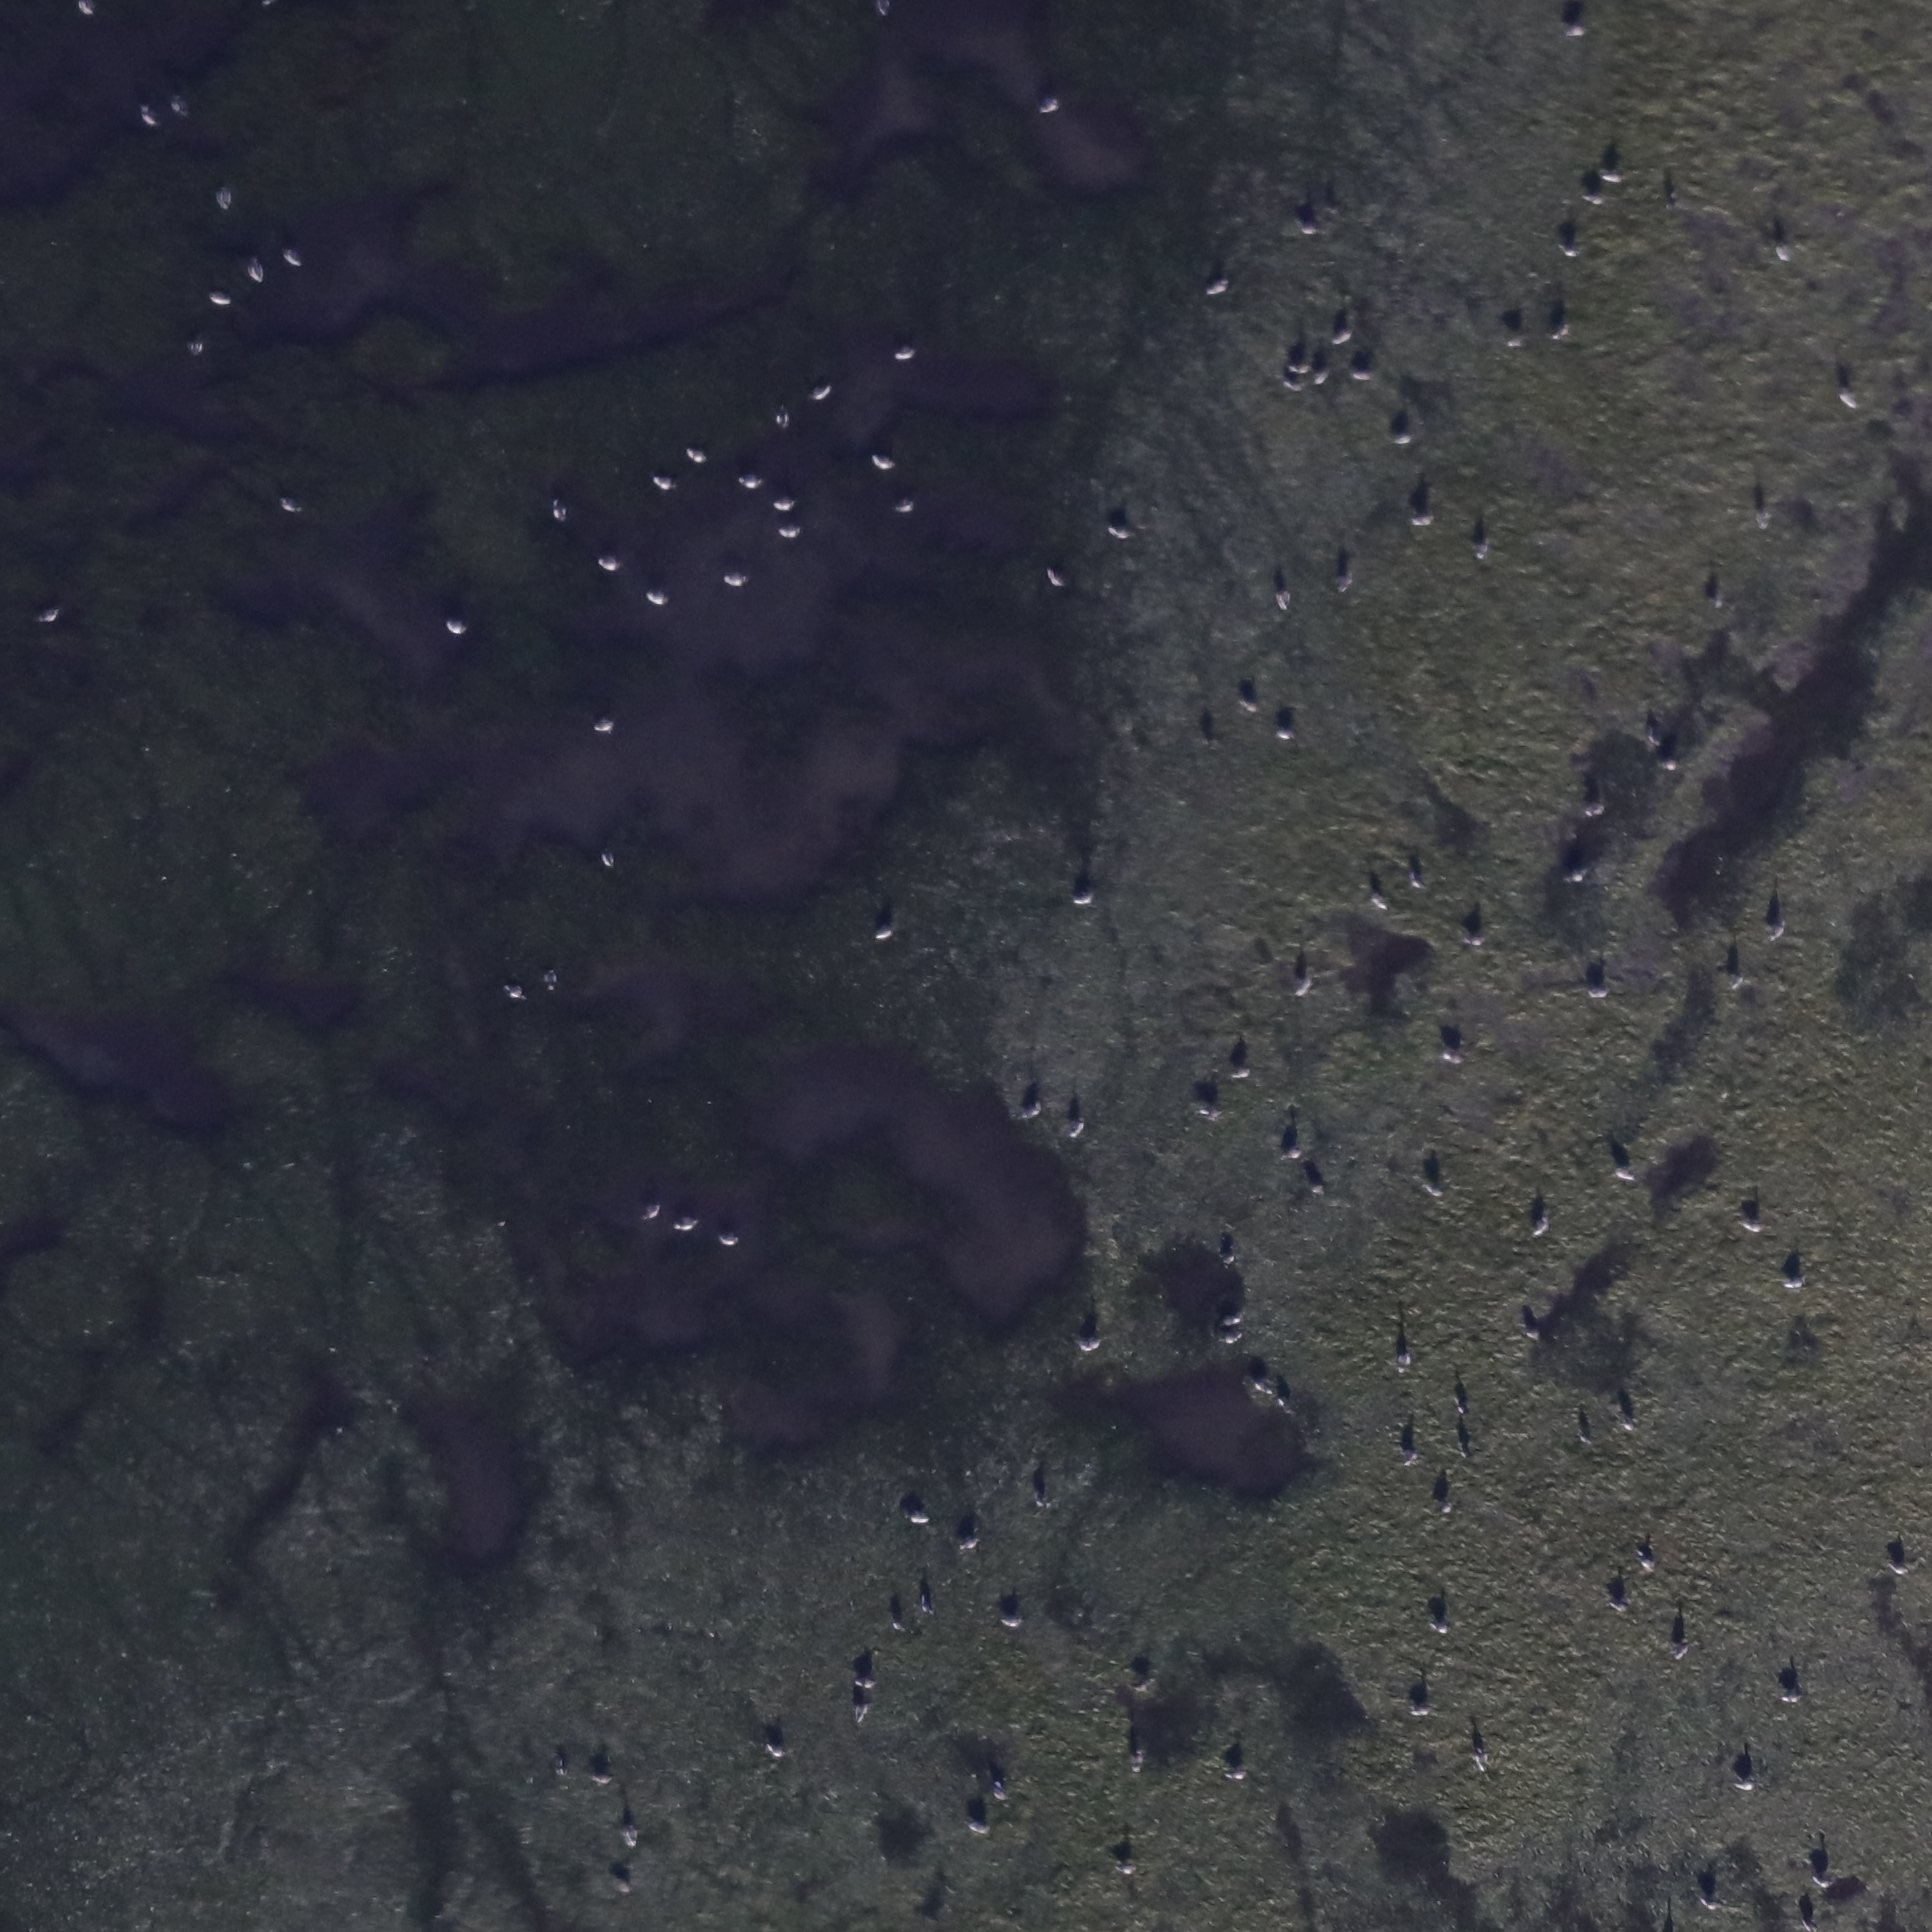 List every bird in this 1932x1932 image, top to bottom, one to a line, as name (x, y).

brant (96, 18)
brant (890, 18)
brant (1575, 35)
brant (1047, 103)
brant (177, 106)
brant (154, 115)
brant (1613, 168)
brant (1590, 198)
brant (226, 200)
brant (1671, 204)
brant (1304, 225)
brant (1566, 239)
brant (1788, 257)
brant (288, 261)
brant (247, 280)
brant (1215, 283)
brant (217, 293)
brant (1562, 326)
brant (1509, 336)
brant (188, 338)
brant (1348, 339)
brant (911, 351)
brant (1309, 367)
brant (1358, 369)
brant (1326, 373)
brant (1298, 386)
brant (820, 394)
brant (1850, 398)
brant (790, 412)
brant (1402, 431)
brant (706, 458)
brant (886, 460)
brant (745, 483)
brant (675, 484)
brant (902, 502)
brant (287, 503)
brant (788, 504)
brant (564, 511)
brant (1414, 514)
brant (1763, 518)
brant (1120, 529)
brant (797, 531)
brant (1482, 548)
brant (611, 561)
brant (1058, 579)
brant (1348, 580)
brant (744, 582)
brant (657, 595)
brant (1289, 603)
brant (1724, 604)
brant (48, 614)
brant (460, 633)
brant (1242, 703)
brant (610, 726)
brant (1291, 731)
brant (1658, 742)
brant (1670, 775)
brant (1607, 801)
brant (616, 847)
brant (1577, 870)
brant (1411, 874)
brant (1380, 897)
brant (1087, 899)
brant (886, 927)
brant (1770, 927)
brant (1472, 936)
brant (553, 984)
brant (1735, 987)
brant (517, 989)
brant (1298, 990)
brant (1595, 1002)
brant (1456, 1063)
brant (1240, 1075)
brant (1031, 1101)
brant (1222, 1105)
brant (1085, 1126)
brant (1285, 1151)
brant (1621, 1185)
brant (1310, 1189)
brant (1436, 1192)
brant (653, 1212)
brant (1751, 1216)
brant (1534, 1220)
brant (690, 1224)
brant (732, 1246)
brant (1222, 1250)
brant (1805, 1282)
brant (1227, 1315)
brant (1528, 1315)
brant (1227, 1339)
brant (1095, 1343)
brant (1413, 1361)
brant (1256, 1371)
brant (1286, 1399)
brant (1464, 1404)
brant (1622, 1422)
brant (1585, 1443)
brant (1464, 1447)
brant (1413, 1451)
brant (1044, 1502)
brant (1452, 1504)
brant (911, 1512)
brant (969, 1543)
brant (1647, 1559)
brant (1912, 1564)
brant (1626, 1600)
brant (933, 1609)
brant (1016, 1611)
brant (1438, 1623)
brant (902, 1625)
brant (1680, 1657)
brant (1147, 1678)
brant (872, 1679)
brant (1793, 1690)
brant (1420, 1703)
brant (861, 1707)
brant (783, 1744)
brant (1131, 1750)
brant (1475, 1765)
brant (558, 1769)
brant (604, 1770)
brant (1235, 1777)
brant (1761, 1778)
brant (1004, 1791)
brant (633, 1831)
brant (985, 1831)
brant (1123, 1850)
brant (621, 1876)
brant (1823, 1884)
brant (1709, 1907)